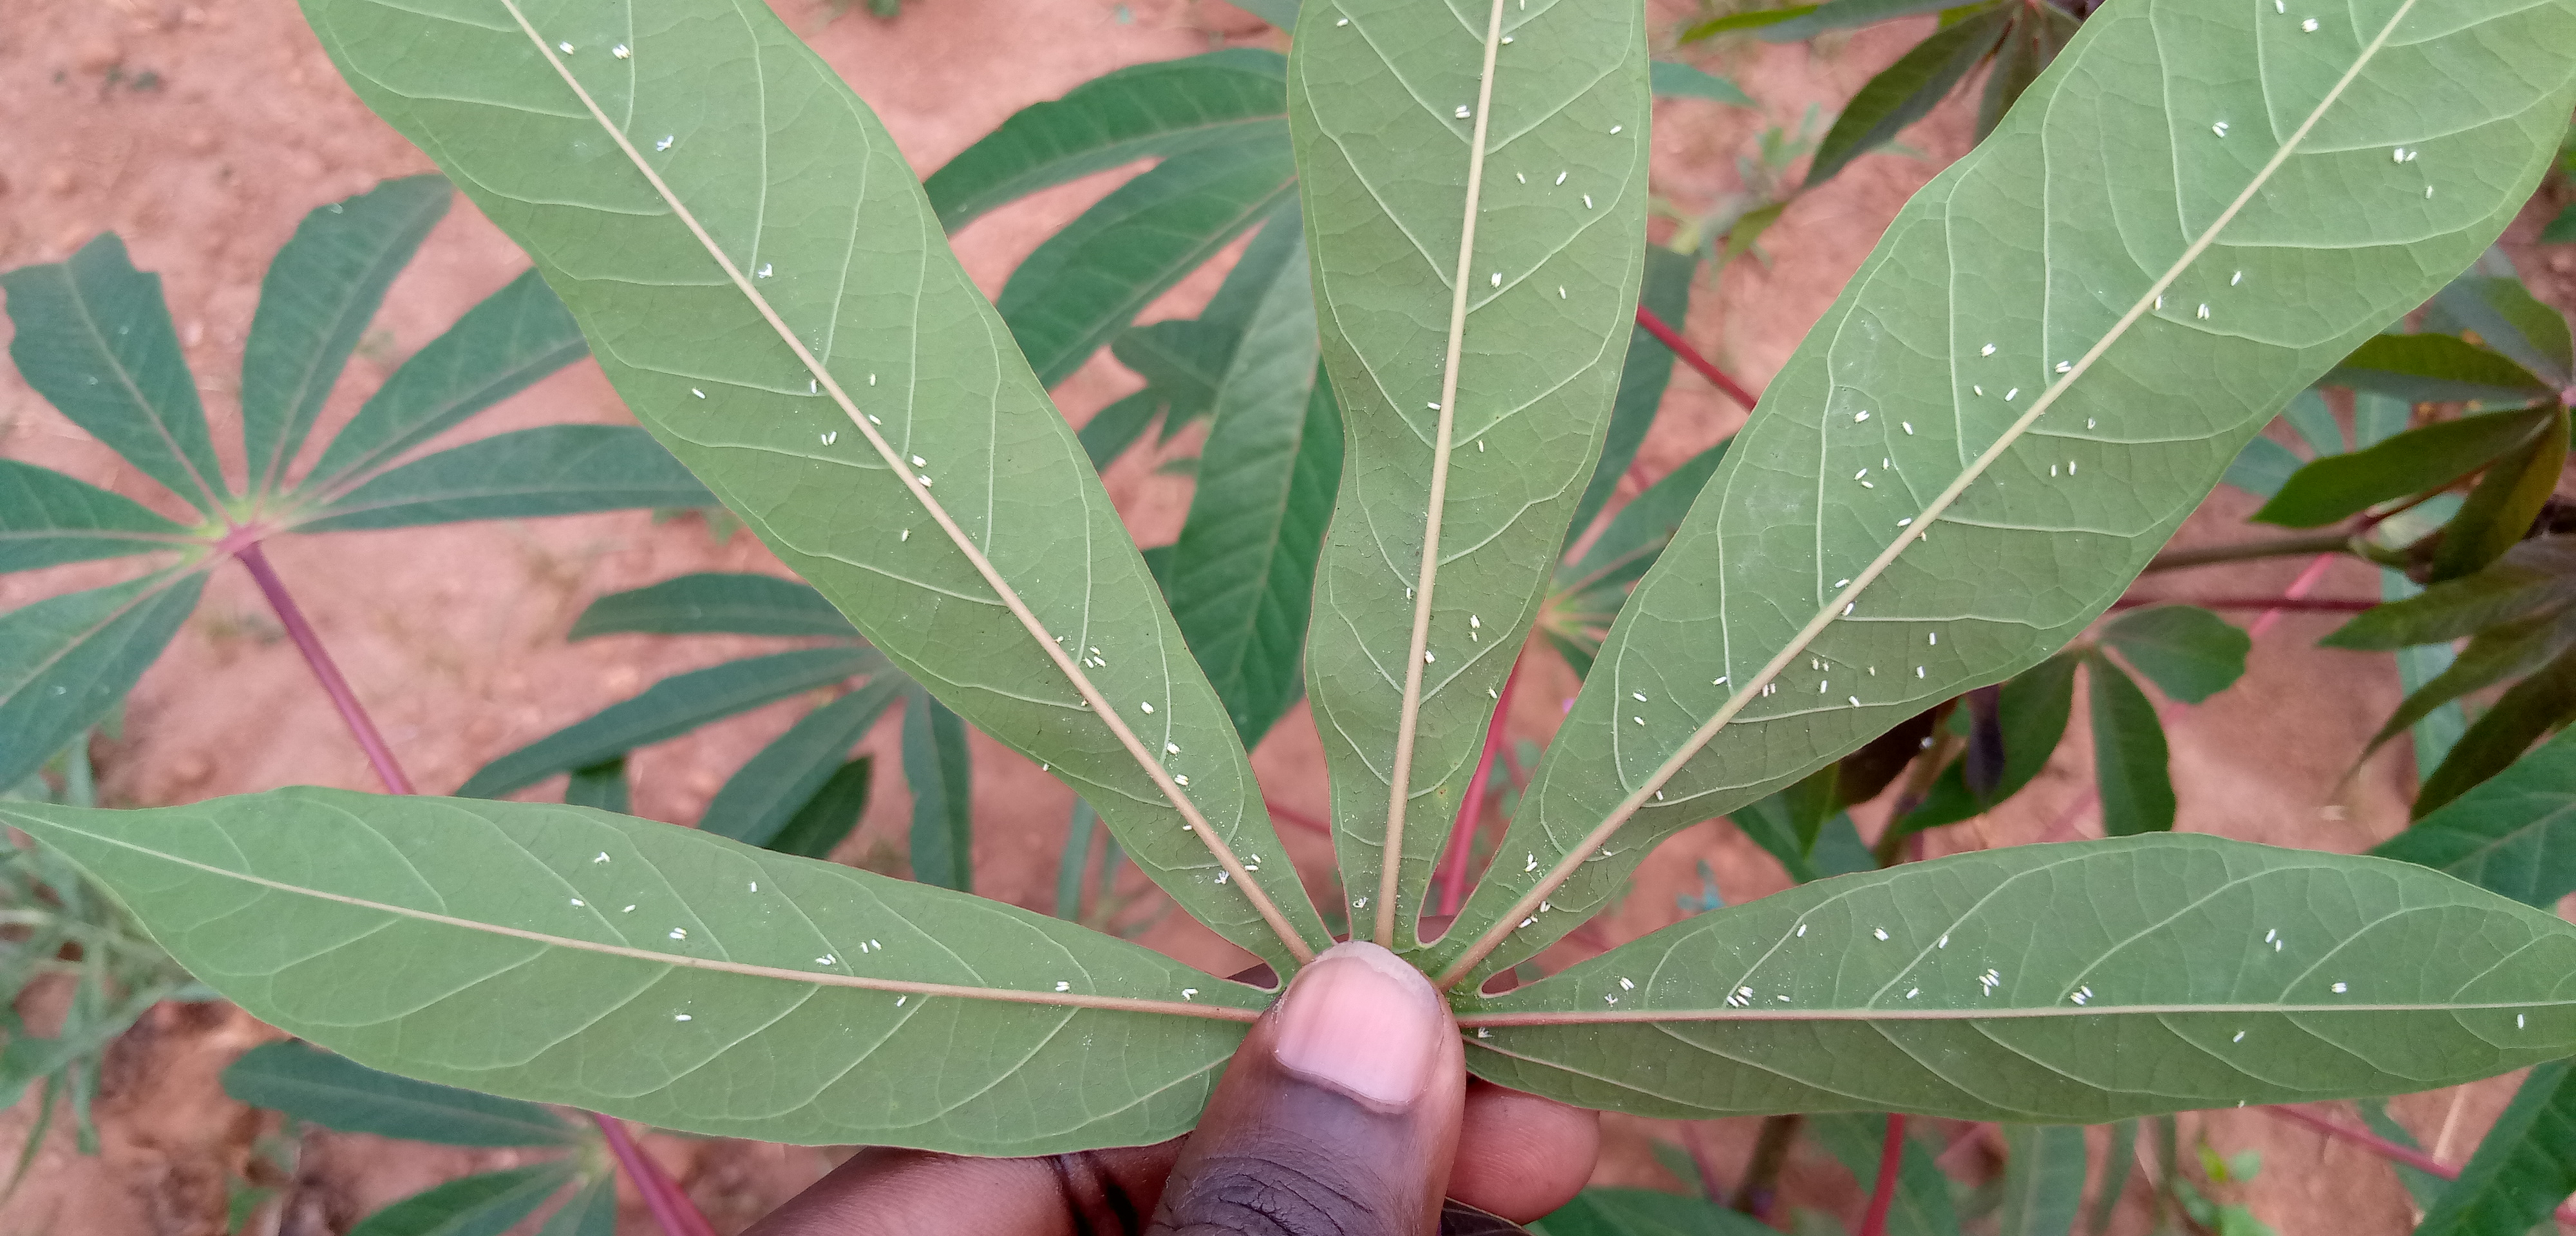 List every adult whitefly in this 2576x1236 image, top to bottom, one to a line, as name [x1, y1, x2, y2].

whitefly [1511, 1, 1529, 16]
whitefly [2267, 1, 2293, 28]
whitefly [2302, 15, 2322, 39]
whitefly [1334, 16, 1354, 32]
whitefly [1497, 29, 1515, 55]
whitefly [1454, 103, 1484, 124]
whitefly [2200, 110, 2231, 147]
whitefly [2205, 118, 2228, 145]
whitefly [1603, 119, 1625, 143]
whitefly [654, 124, 679, 154]
whitefly [2400, 140, 2423, 165]
whitefly [2383, 142, 2406, 171]
whitefly [1548, 163, 1568, 189]
whitefly [1511, 166, 1529, 194]
whitefly [2416, 180, 2440, 207]
whitefly [1577, 189, 1594, 212]
whitefly [757, 261, 779, 286]
whitefly [1482, 265, 1508, 293]
whitefly [2224, 266, 2251, 289]
whitefly [1553, 279, 1571, 302]
whitefly [2145, 289, 2167, 315]
whitefly [2195, 299, 2211, 322]
whitefly [2187, 301, 2219, 328]
whitefly [1974, 342, 2000, 360]
whitefly [2052, 351, 2077, 380]
whitefly [2058, 355, 2071, 382]
whitefly [866, 369, 884, 392]
whitefly [796, 370, 822, 398]
whitefly [684, 377, 711, 402]
whitefly [1967, 377, 1987, 402]
whitefly [2005, 382, 2023, 407]
whitefly [1419, 392, 1447, 413]
whitefly [1848, 402, 1872, 426]
whitefly [2077, 409, 2098, 436]
whitefly [864, 412, 885, 431]
whitefly [1895, 413, 1919, 439]
whitefly [814, 427, 849, 452]
whitefly [1473, 435, 1487, 456]
whitefly [907, 444, 932, 472]
whitefly [1875, 448, 1893, 473]
whitefly [2062, 452, 2084, 482]
whitefly [2045, 458, 2062, 485]
whitefly [1849, 465, 1875, 494]
whitefly [916, 467, 940, 494]
whitefly [1891, 510, 1909, 535]
whitefly [891, 520, 920, 548]
whitefly [1917, 523, 1929, 549]
whitefly [1823, 571, 1851, 591]
whitefly [1396, 582, 1416, 601]
whitefly [1832, 597, 1856, 618]
whitefly [1463, 608, 1486, 631]
whitefly [1459, 621, 1486, 648]
whitefly [1920, 628, 1942, 650]
whitefly [1081, 635, 1111, 677]
whitefly [1420, 642, 1437, 678]
whitefly [1079, 650, 1110, 680]
whitefly [1804, 651, 1832, 678]
whitefly [1819, 654, 1836, 677]
whitefly [1905, 661, 1927, 687]
whitefly [1863, 662, 1882, 684]
whitefly [1705, 671, 1739, 692]
whitefly [1765, 673, 1787, 701]
whitefly [1809, 675, 1832, 701]
whitefly [1620, 680, 1652, 715]
whitefly [1482, 681, 1501, 709]
whitefly [1755, 682, 1783, 705]
whitefly [1129, 686, 1159, 720]
whitefly [1842, 691, 1861, 715]
whitefly [1630, 711, 1646, 731]
whitefly [1162, 733, 1182, 761]
whitefly [1037, 755, 1055, 778]
whitefly [1172, 771, 1193, 790]
whitefly [1651, 784, 1671, 808]
whitefly [1172, 821, 1195, 836]
whitefly [1520, 841, 1540, 878]
whitefly [581, 844, 614, 867]
whitefly [1244, 848, 1264, 876]
whitefly [1207, 866, 1234, 894]
whitefly [744, 877, 764, 903]
whitefly [1534, 885, 1560, 917]
whitefly [562, 890, 589, 914]
whitefly [620, 895, 643, 921]
whitefly [1515, 907, 1537, 934]
whitefly [1793, 917, 1812, 940]
whitefly [667, 919, 694, 950]
whitefly [1869, 922, 1890, 944]
whitefly [2262, 922, 2288, 955]
whitefly [858, 930, 891, 964]
whitefly [1933, 930, 1952, 953]
whitefly [810, 944, 840, 974]
whitefly [1976, 963, 2007, 1001]
whitefly [1046, 967, 1079, 1002]
whitefly [1615, 967, 1637, 996]
whitefly [1972, 970, 2009, 998]
whitefly [1723, 974, 1754, 1013]
whitefly [2067, 974, 2097, 1009]
whitefly [2323, 974, 2357, 1000]
whitefly [1719, 977, 1757, 1015]
whitefly [2067, 980, 2104, 1015]
whitefly [1897, 982, 1927, 1004]
whitefly [1173, 983, 1200, 1007]
whitefly [1775, 983, 1790, 1007]
whitefly [879, 987, 912, 1017]
whitefly [668, 1007, 704, 1033]
whitefly [2516, 1009, 2528, 1035]
whitefly [1471, 1022, 1492, 1044]
whitefly [2231, 1025, 2253, 1047]